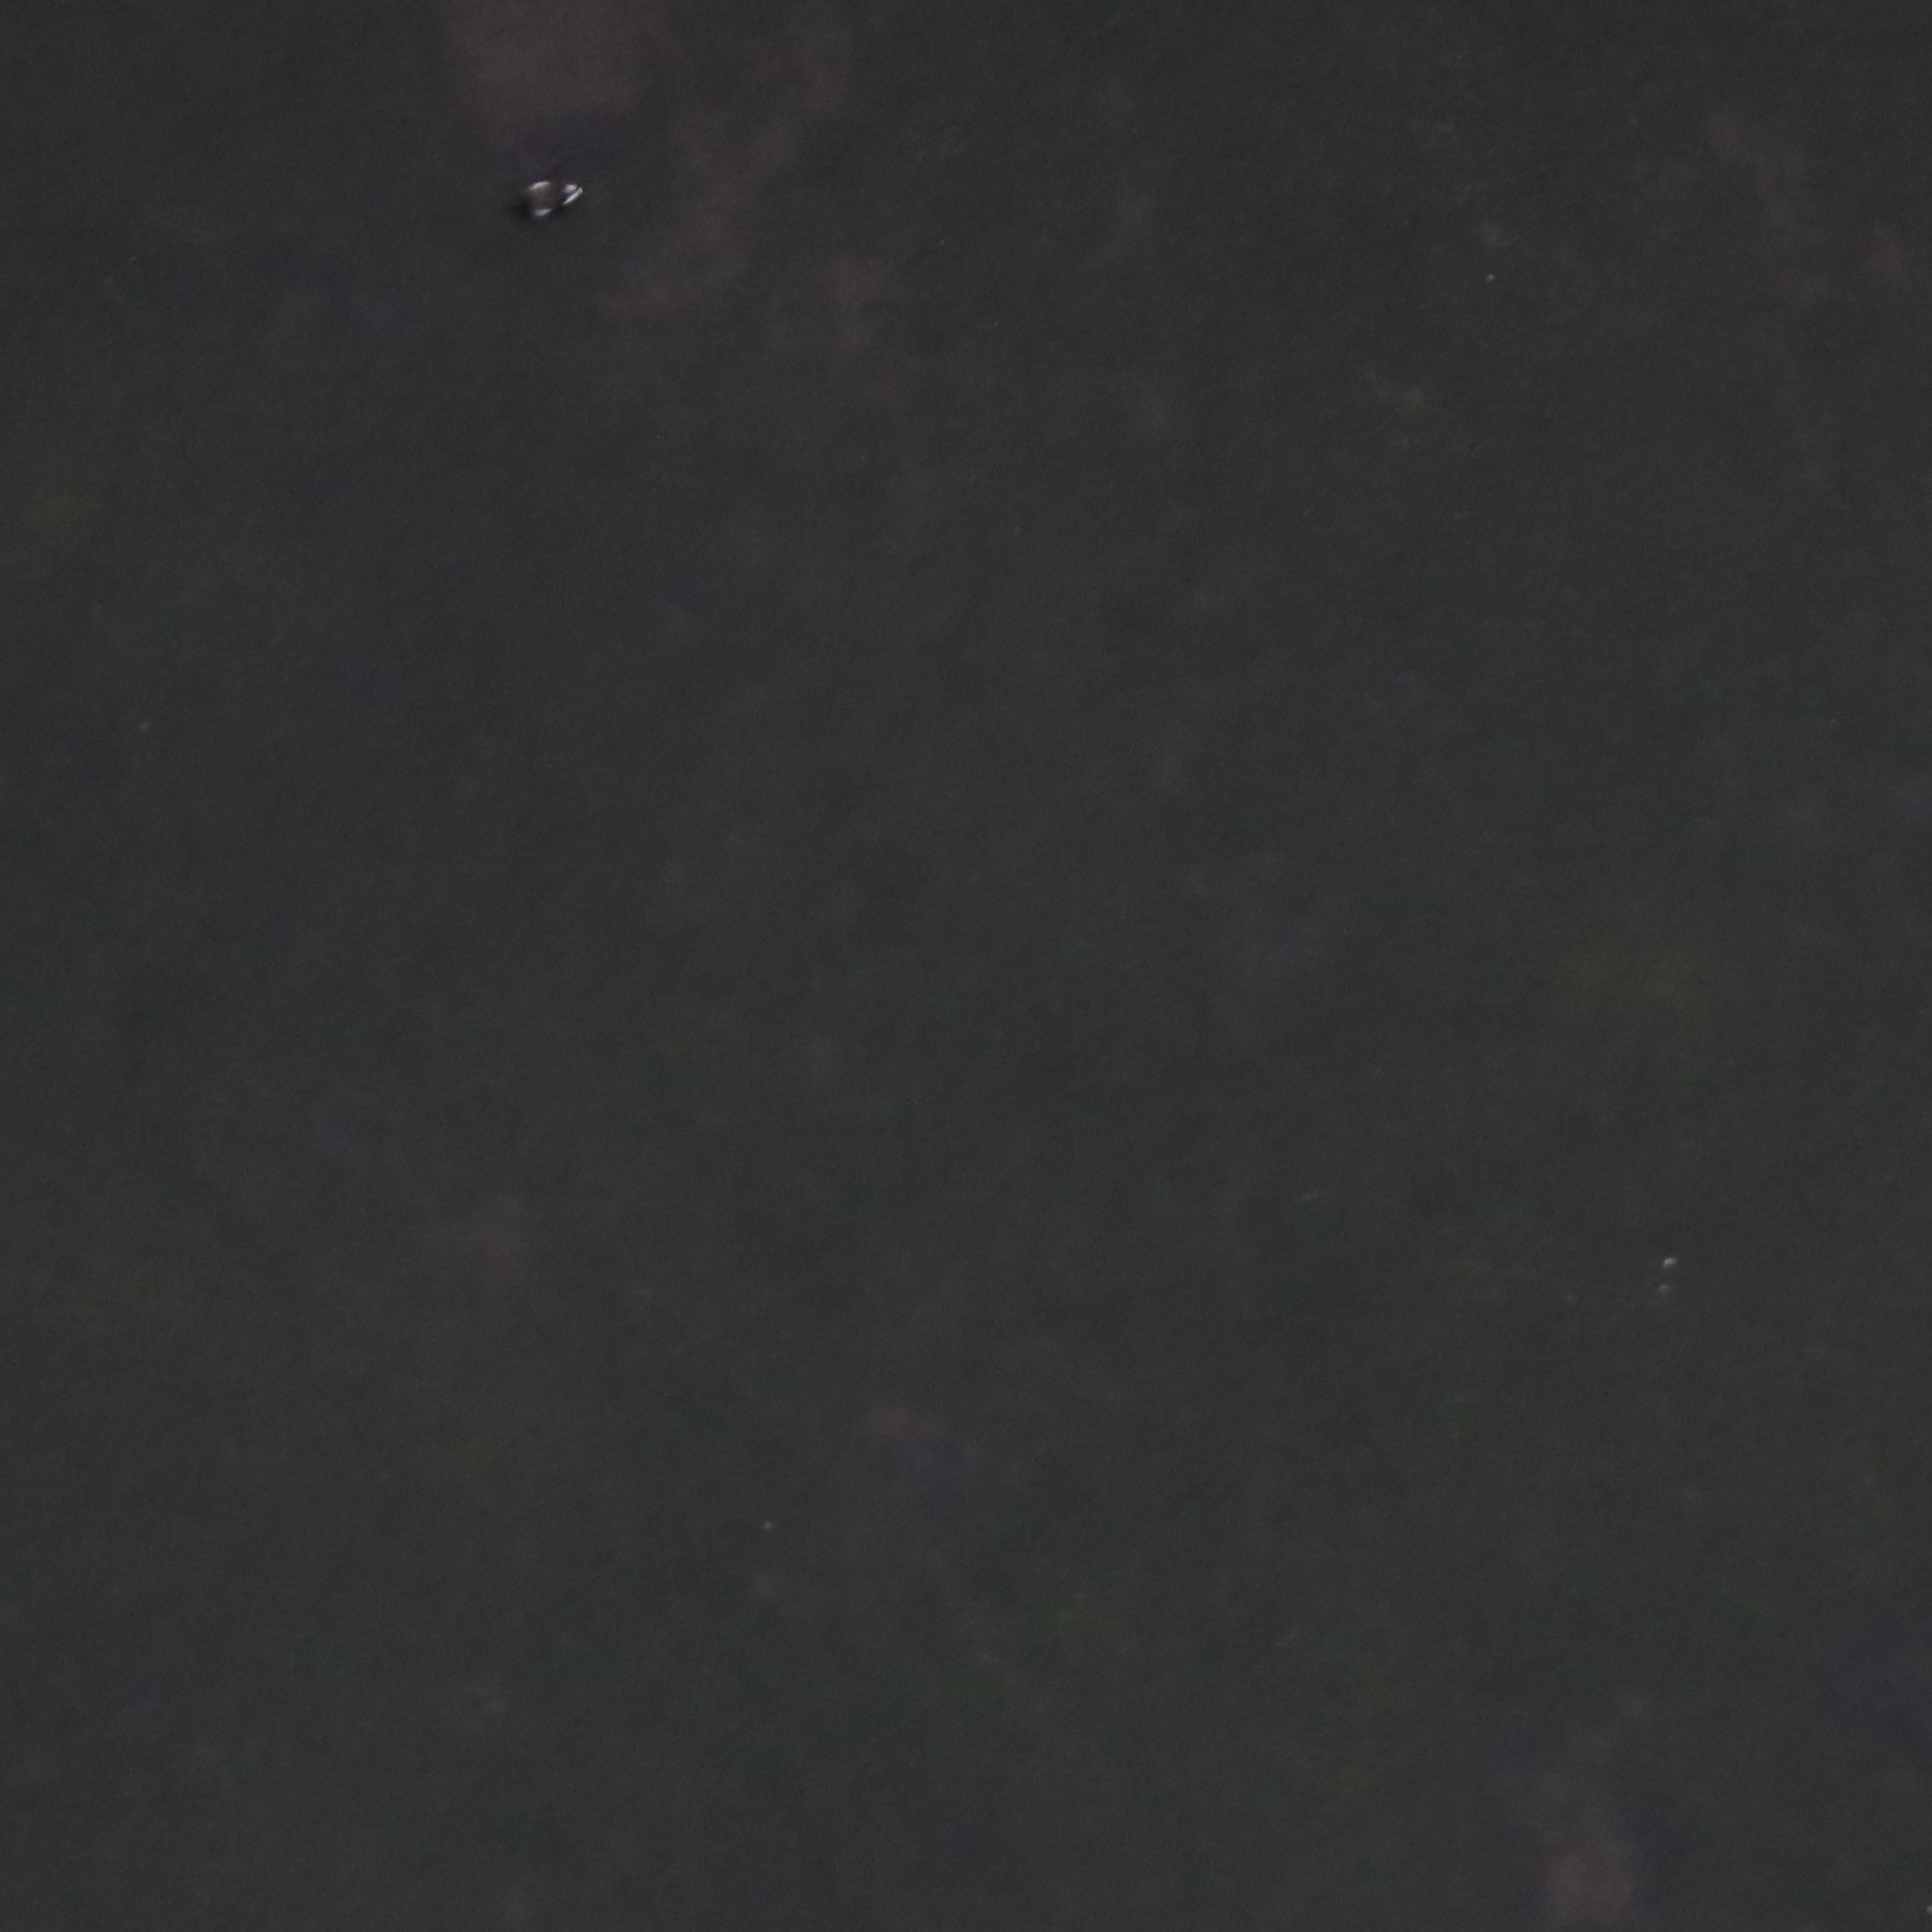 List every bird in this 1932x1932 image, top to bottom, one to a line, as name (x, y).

brant (546, 201)